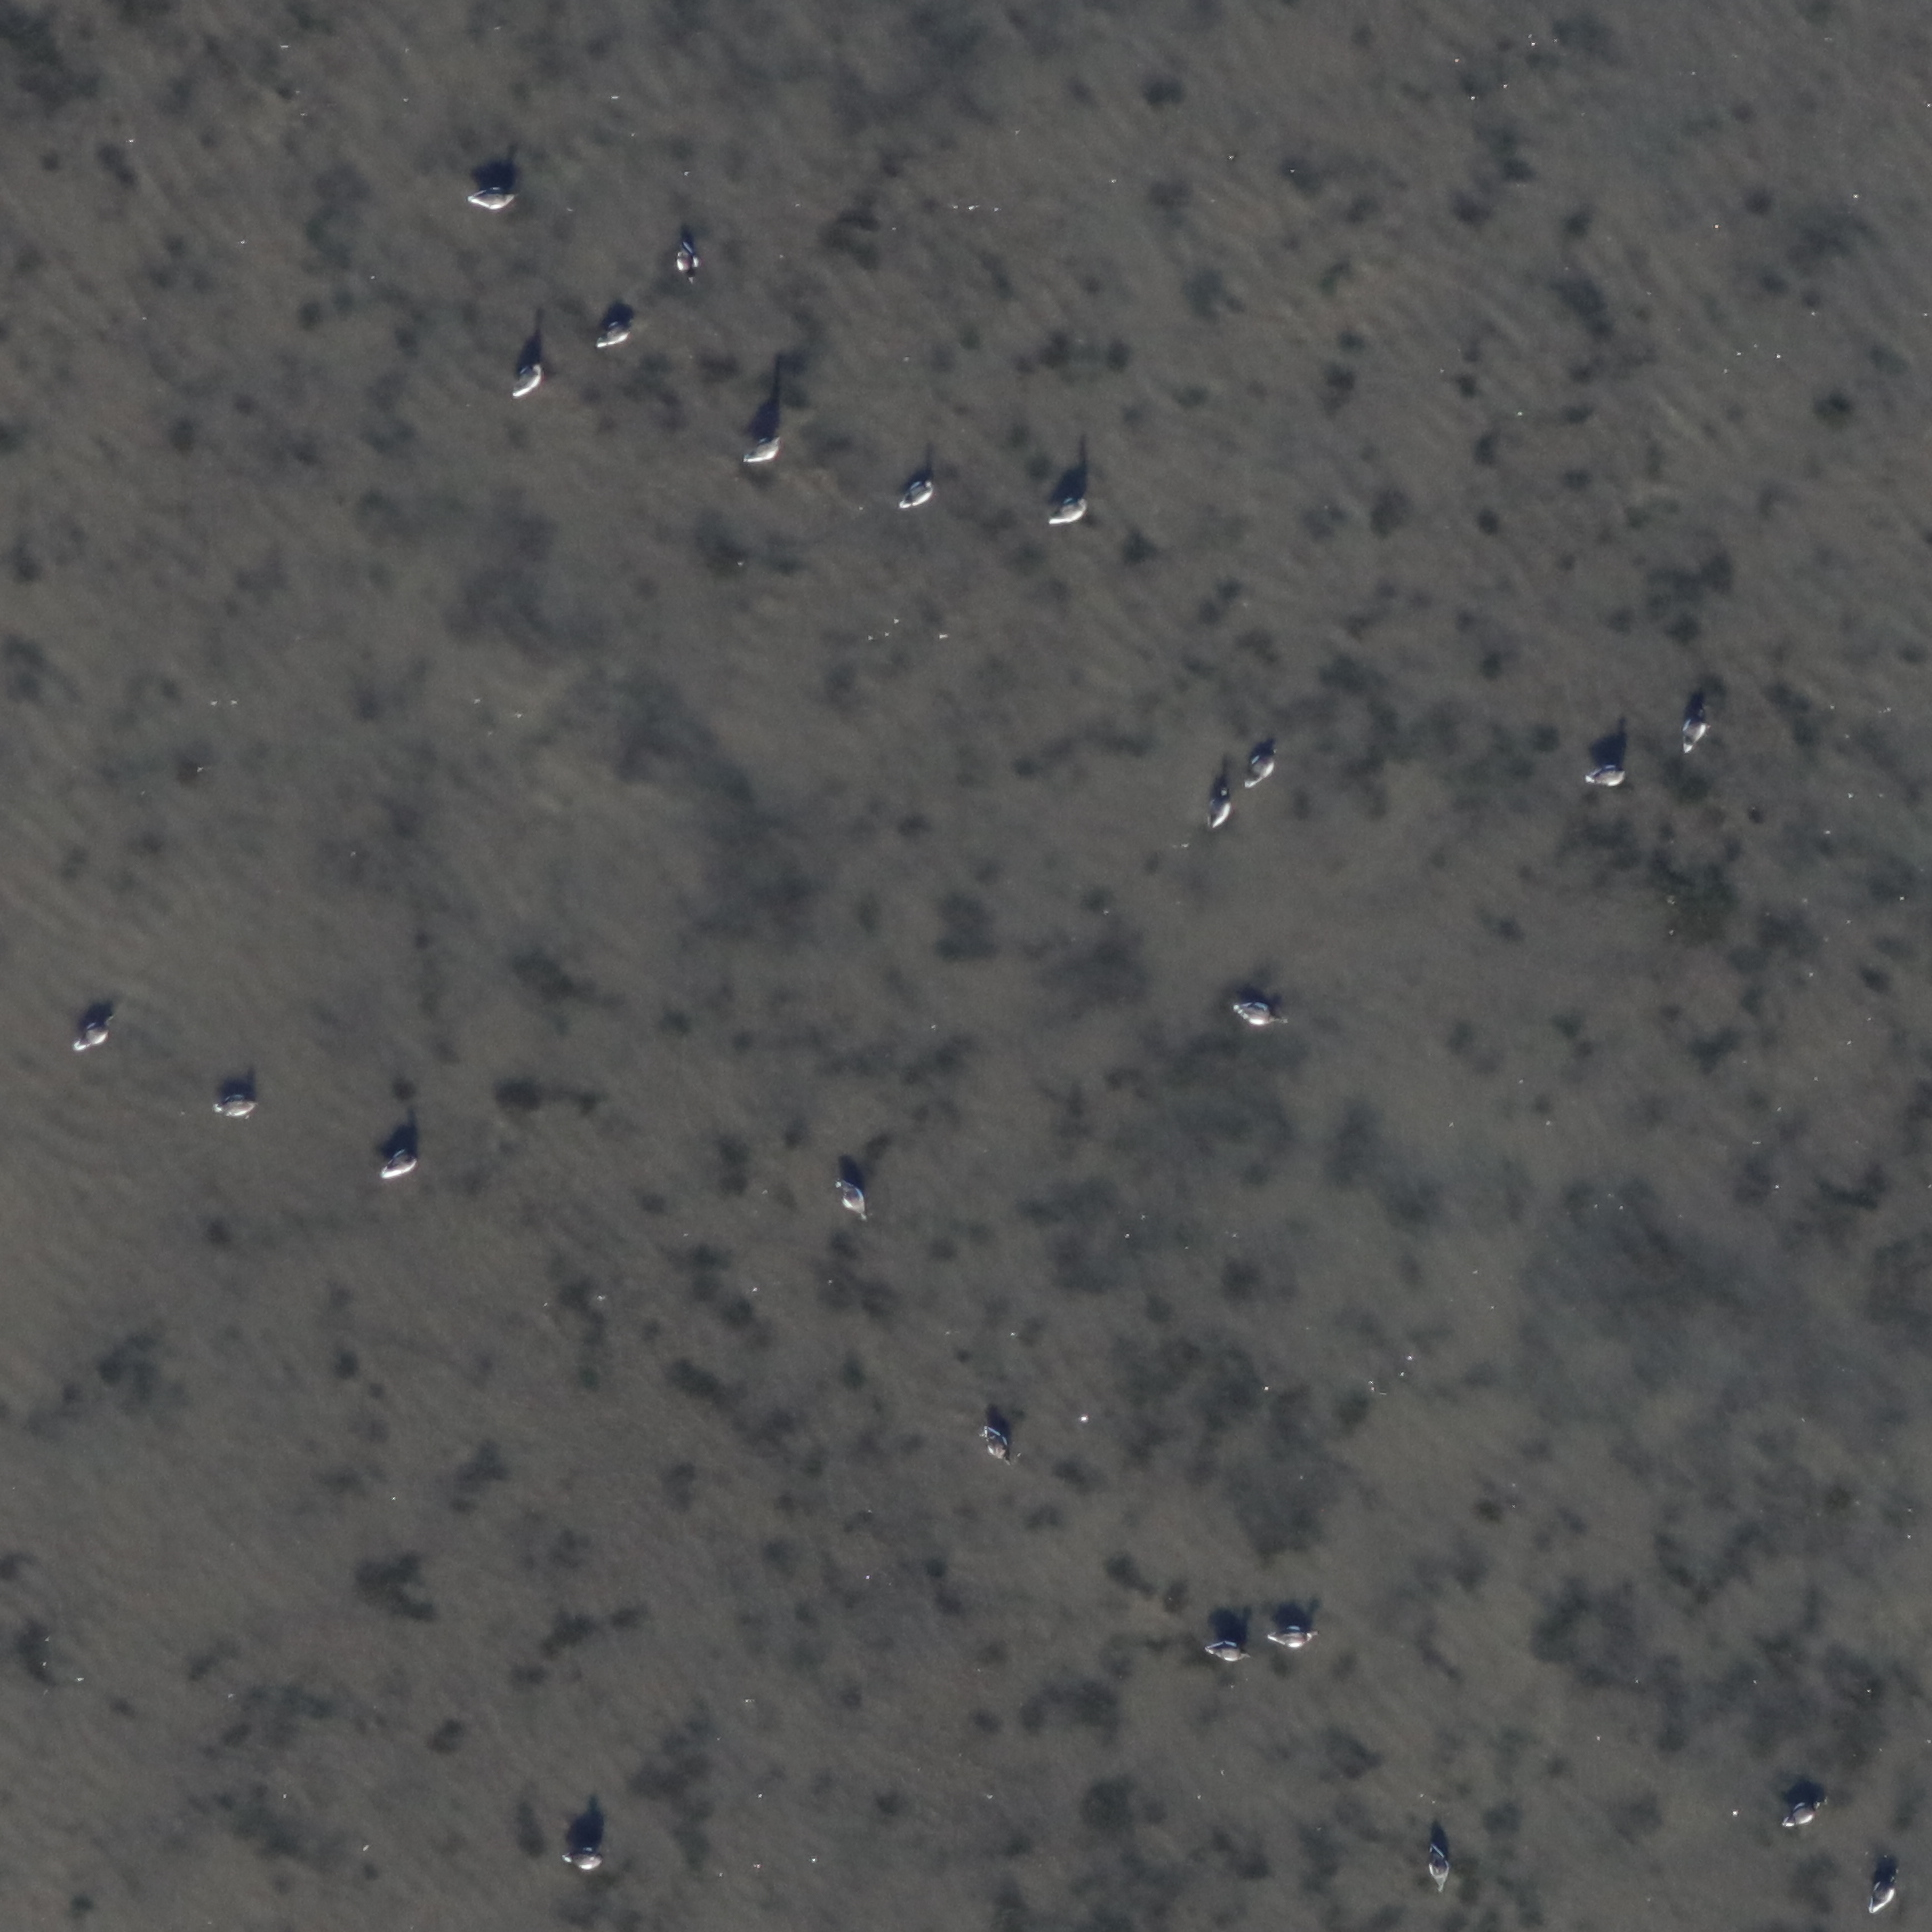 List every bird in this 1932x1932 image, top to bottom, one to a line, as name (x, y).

brant (495, 199)
brant (688, 260)
brant (617, 332)
brant (529, 380)
brant (764, 450)
brant (916, 495)
brant (1068, 509)
brant (1692, 731)
brant (1256, 769)
brant (1605, 777)
brant (1218, 809)
brant (1256, 1012)
brant (94, 1034)
brant (237, 1103)
brant (400, 1162)
brant (854, 1196)
brant (998, 1445)
brant (1294, 1635)
brant (1227, 1648)
brant (1799, 1811)
brant (586, 1858)
brant (1441, 1864)
brant (1883, 1893)